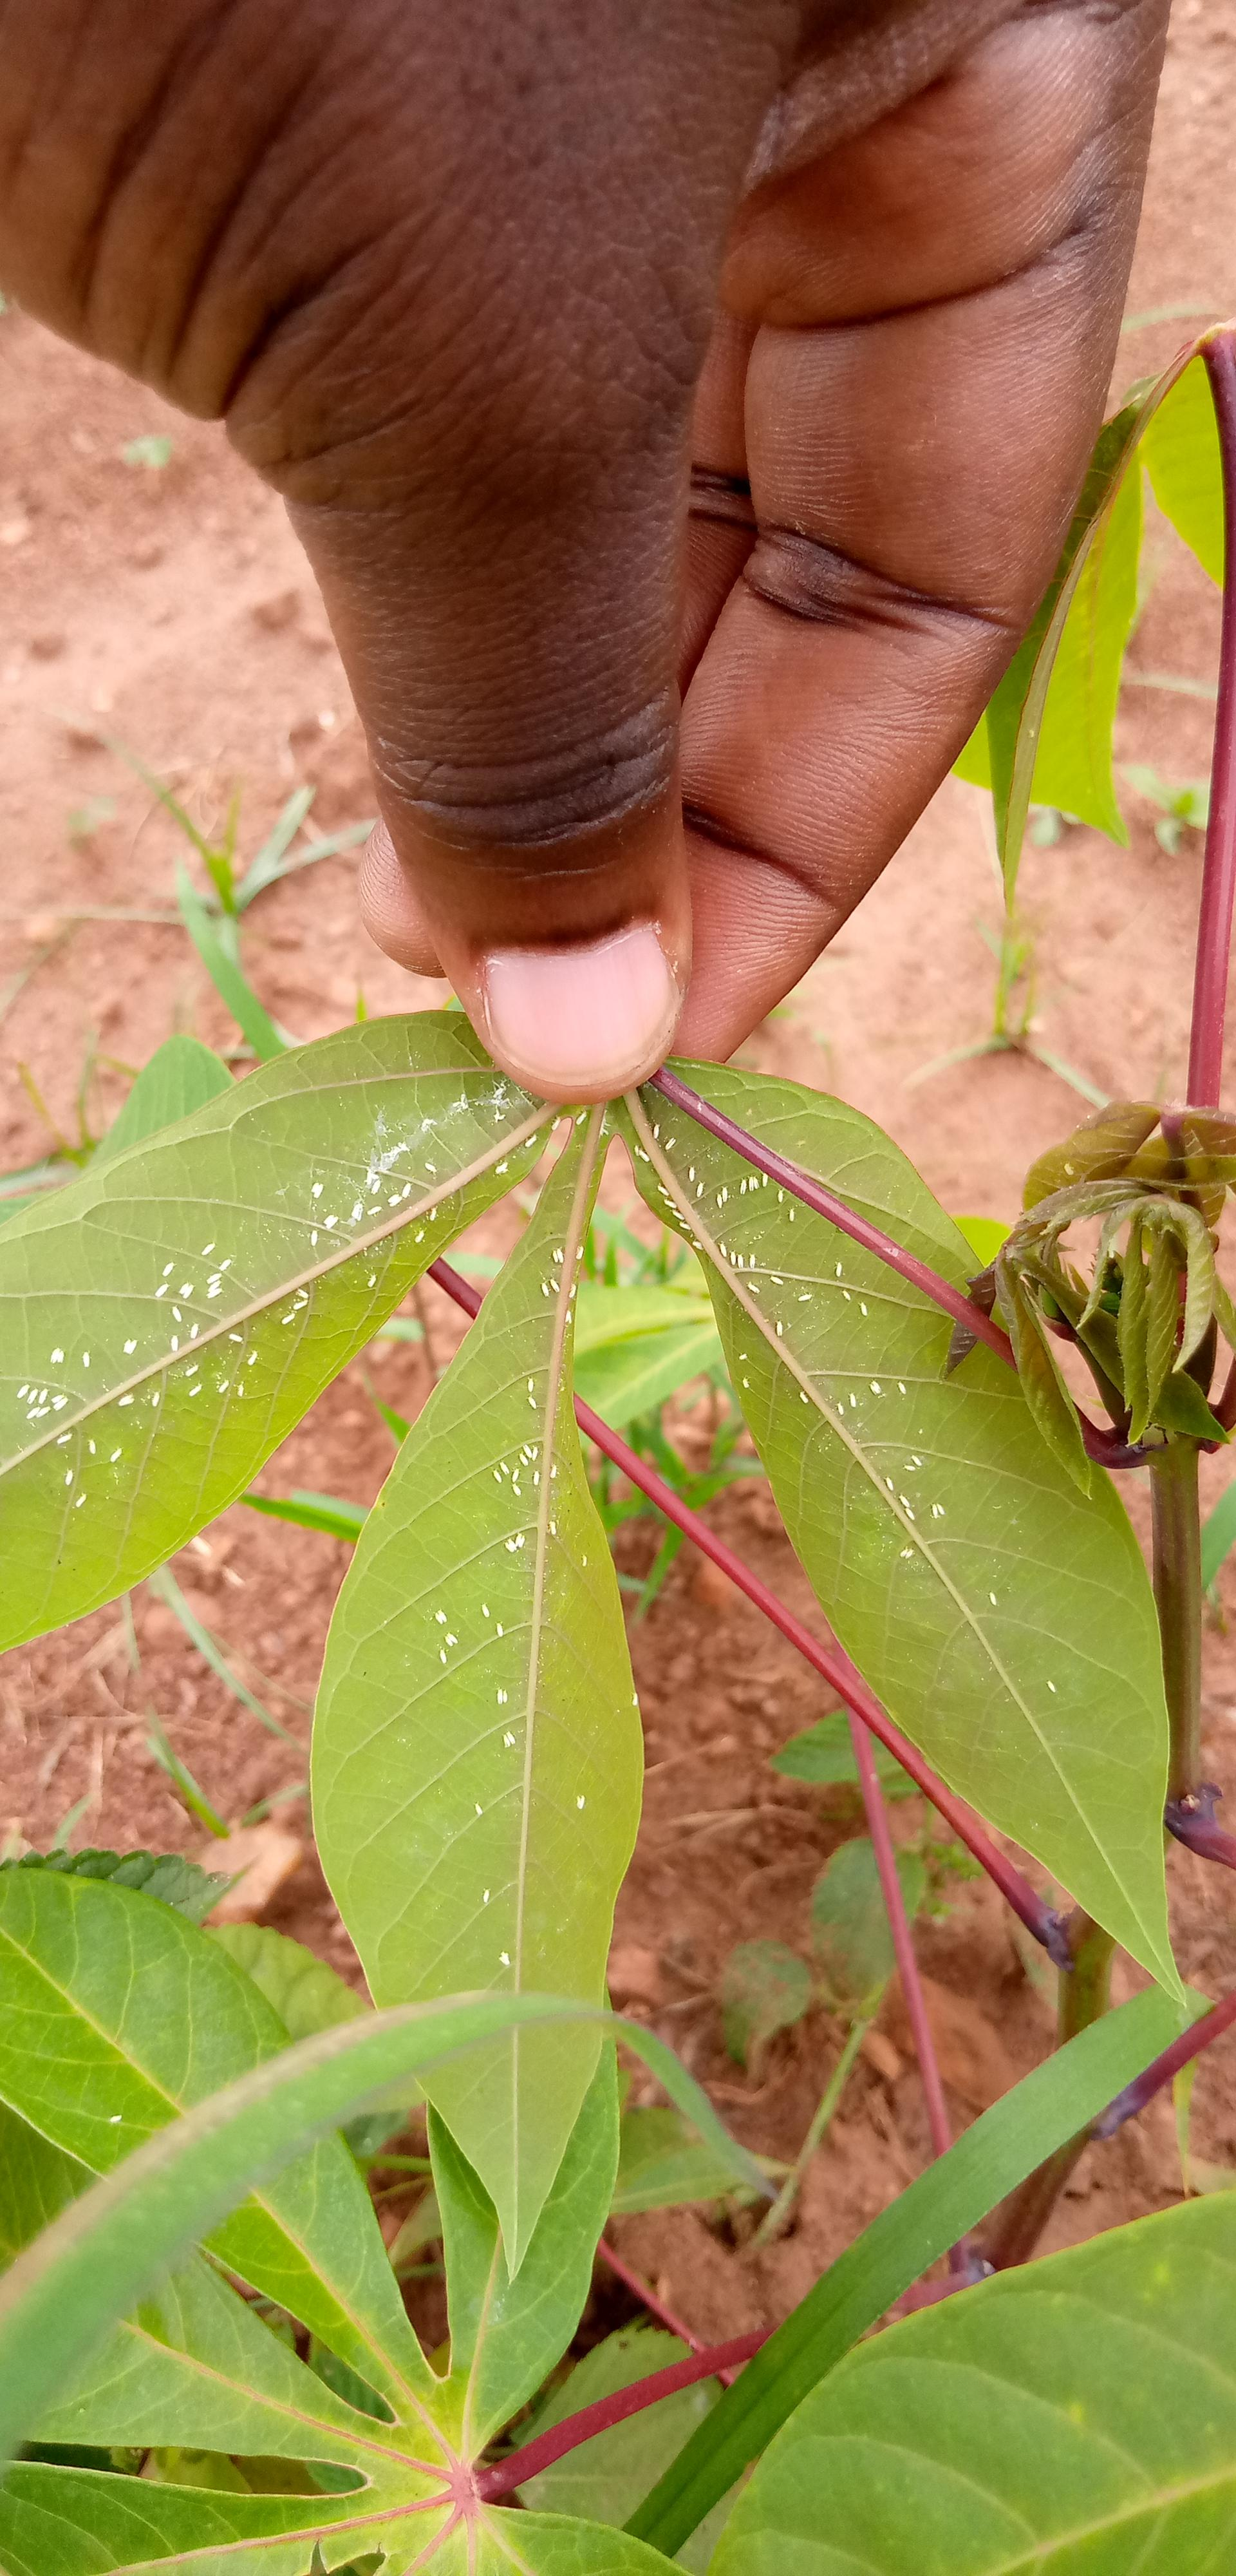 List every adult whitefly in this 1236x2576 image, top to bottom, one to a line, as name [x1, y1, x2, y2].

whitefly [490, 1080, 511, 1099]
whitefly [451, 1090, 471, 1110]
whitefly [492, 1108, 507, 1124]
whitefly [574, 1108, 588, 1126]
whitefly [551, 1114, 562, 1132]
whitefly [420, 1115, 438, 1129]
whitefly [651, 1123, 661, 1140]
whitefly [521, 1132, 543, 1151]
whitefly [663, 1136, 679, 1151]
whitefly [398, 1142, 413, 1153]
whitefly [633, 1143, 639, 1158]
whitefly [637, 1149, 651, 1163]
whitefly [491, 1157, 512, 1177]
whitefly [424, 1160, 438, 1175]
whitefly [688, 1164, 696, 1183]
whitefly [364, 1168, 381, 1184]
whitefly [760, 1171, 769, 1188]
whitefly [747, 1175, 754, 1192]
whitefly [753, 1175, 760, 1190]
whitefly [739, 1177, 746, 1196]
whitefly [370, 1179, 382, 1196]
whitefly [401, 1180, 413, 1198]
whitefly [695, 1180, 704, 1197]
whitefly [310, 1181, 320, 1193]
whitefly [314, 1182, 324, 1200]
whitefly [656, 1183, 671, 1198]
whitefly [722, 1185, 729, 1204]
whitefly [776, 1187, 785, 1205]
whitefly [715, 1191, 723, 1210]
whitefly [387, 1193, 400, 1204]
whitefly [389, 1197, 403, 1209]
whitefly [662, 1198, 678, 1209]
whitefly [350, 1202, 363, 1219]
whitefly [366, 1204, 382, 1217]
whitefly [426, 1206, 442, 1224]
whitefly [787, 1206, 797, 1224]
whitefly [671, 1209, 686, 1221]
whitefly [323, 1213, 334, 1225]
whitefly [326, 1216, 340, 1231]
whitefly [678, 1221, 692, 1230]
whitefly [308, 1227, 320, 1247]
whitefly [411, 1227, 429, 1245]
whitefly [691, 1239, 703, 1247]
whitefly [718, 1240, 728, 1258]
whitefly [200, 1240, 218, 1256]
whitefly [574, 1242, 585, 1262]
whitefly [557, 1247, 566, 1264]
whitefly [729, 1249, 736, 1267]
whitefly [551, 1249, 558, 1264]
whitefly [748, 1251, 758, 1269]
whitefly [736, 1253, 745, 1269]
whitefly [219, 1256, 234, 1272]
whitefly [833, 1258, 845, 1278]
whitefly [160, 1260, 178, 1278]
whitefly [362, 1271, 380, 1289]
whitefly [206, 1272, 223, 1285]
whitefly [769, 1274, 786, 1287]
whitefly [548, 1277, 563, 1294]
whitefly [207, 1280, 223, 1294]
whitefly [540, 1281, 551, 1299]
whitefly [745, 1281, 761, 1296]
whitefly [568, 1282, 577, 1300]
whitefly [153, 1282, 170, 1300]
whitefly [178, 1282, 190, 1295]
whitefly [182, 1283, 194, 1300]
whitefly [294, 1286, 312, 1299]
whitefly [206, 1287, 224, 1300]
whitefly [841, 1287, 854, 1303]
whitefly [796, 1291, 814, 1304]
whitefly [291, 1298, 310, 1311]
whitefly [858, 1300, 872, 1319]
whitefly [170, 1304, 187, 1323]
whitefly [563, 1308, 574, 1326]
whitefly [279, 1312, 297, 1325]
whitefly [774, 1318, 784, 1338]
whitefly [189, 1320, 201, 1340]
whitefly [226, 1332, 247, 1345]
whitefly [170, 1333, 180, 1353]
whitefly [122, 1338, 132, 1354]
whitefly [129, 1339, 138, 1356]
whitefly [50, 1347, 61, 1365]
whitefly [80, 1349, 93, 1369]
whitefly [245, 1349, 261, 1369]
whitefly [57, 1349, 66, 1365]
whitefly [736, 1352, 752, 1361]
whitefly [182, 1362, 202, 1378]
whitefly [524, 1375, 537, 1393]
whitefly [740, 1375, 754, 1390]
whitefly [217, 1377, 233, 1395]
whitefly [870, 1379, 885, 1395]
whitefly [186, 1381, 205, 1399]
whitefly [897, 1381, 909, 1397]
whitefly [234, 1382, 246, 1399]
whitefly [868, 1382, 878, 1396]
whitefly [15, 1383, 31, 1401]
whitefly [25, 1386, 39, 1406]
whitefly [37, 1387, 48, 1406]
whitefly [798, 1388, 811, 1406]
whitefly [847, 1389, 859, 1409]
whitefly [151, 1390, 162, 1409]
whitefly [51, 1393, 65, 1403]
whitefly [120, 1393, 133, 1401]
whitefly [525, 1395, 539, 1412]
whitefly [53, 1396, 69, 1412]
whitefly [118, 1397, 136, 1409]
whitefly [835, 1401, 845, 1417]
whitefly [36, 1405, 52, 1419]
whitefly [25, 1405, 42, 1421]
whitefly [53, 1432, 76, 1445]
whitefly [85, 1436, 100, 1457]
whitefly [521, 1442, 533, 1460]
whitefly [108, 1443, 125, 1466]
whitefly [531, 1444, 540, 1463]
whitefly [518, 1451, 530, 1468]
whitefly [910, 1453, 924, 1469]
whitefly [498, 1460, 511, 1476]
whitefly [548, 1462, 559, 1481]
whitefly [901, 1462, 917, 1474]
whitefly [62, 1466, 75, 1486]
whitefly [510, 1466, 522, 1484]
whitefly [491, 1468, 504, 1485]
whitefly [531, 1468, 543, 1486]
whitefly [884, 1474, 895, 1492]
whitefly [511, 1483, 525, 1499]
whitefly [72, 1490, 93, 1510]
whitefly [897, 1493, 912, 1508]
whitefly [932, 1502, 938, 1520]
whitefly [937, 1502, 946, 1517]
whitefly [903, 1507, 917, 1523]
whitefly [547, 1518, 559, 1537]
whitefly [515, 1532, 522, 1546]
whitefly [519, 1535, 527, 1549]
whitefly [507, 1538, 518, 1550]
whitefly [503, 1542, 515, 1554]
whitefly [899, 1547, 908, 1558]
whitefly [905, 1548, 914, 1561]
whitefly [579, 1551, 588, 1568]
whitefly [987, 1590, 999, 1607]
whitefly [479, 1602, 491, 1619]
whitefly [436, 1609, 448, 1624]
whitefly [434, 1611, 444, 1625]
whitefly [494, 1620, 507, 1640]
whitefly [446, 1632, 460, 1645]
whitefly [444, 1634, 454, 1648]
whitefly [438, 1647, 449, 1665]
whitefly [1045, 1678, 1059, 1694]
whitefly [496, 1687, 503, 1705]
whitefly [503, 1689, 509, 1705]
whitefly [629, 1690, 641, 1709]
whitefly [505, 1730, 518, 1746]
whitefly [502, 1734, 511, 1748]
whitefly [573, 1790, 586, 1812]
whitefly [472, 1801, 485, 1817]
whitefly [482, 1886, 492, 1905]
whitefly [496, 1947, 514, 1967]